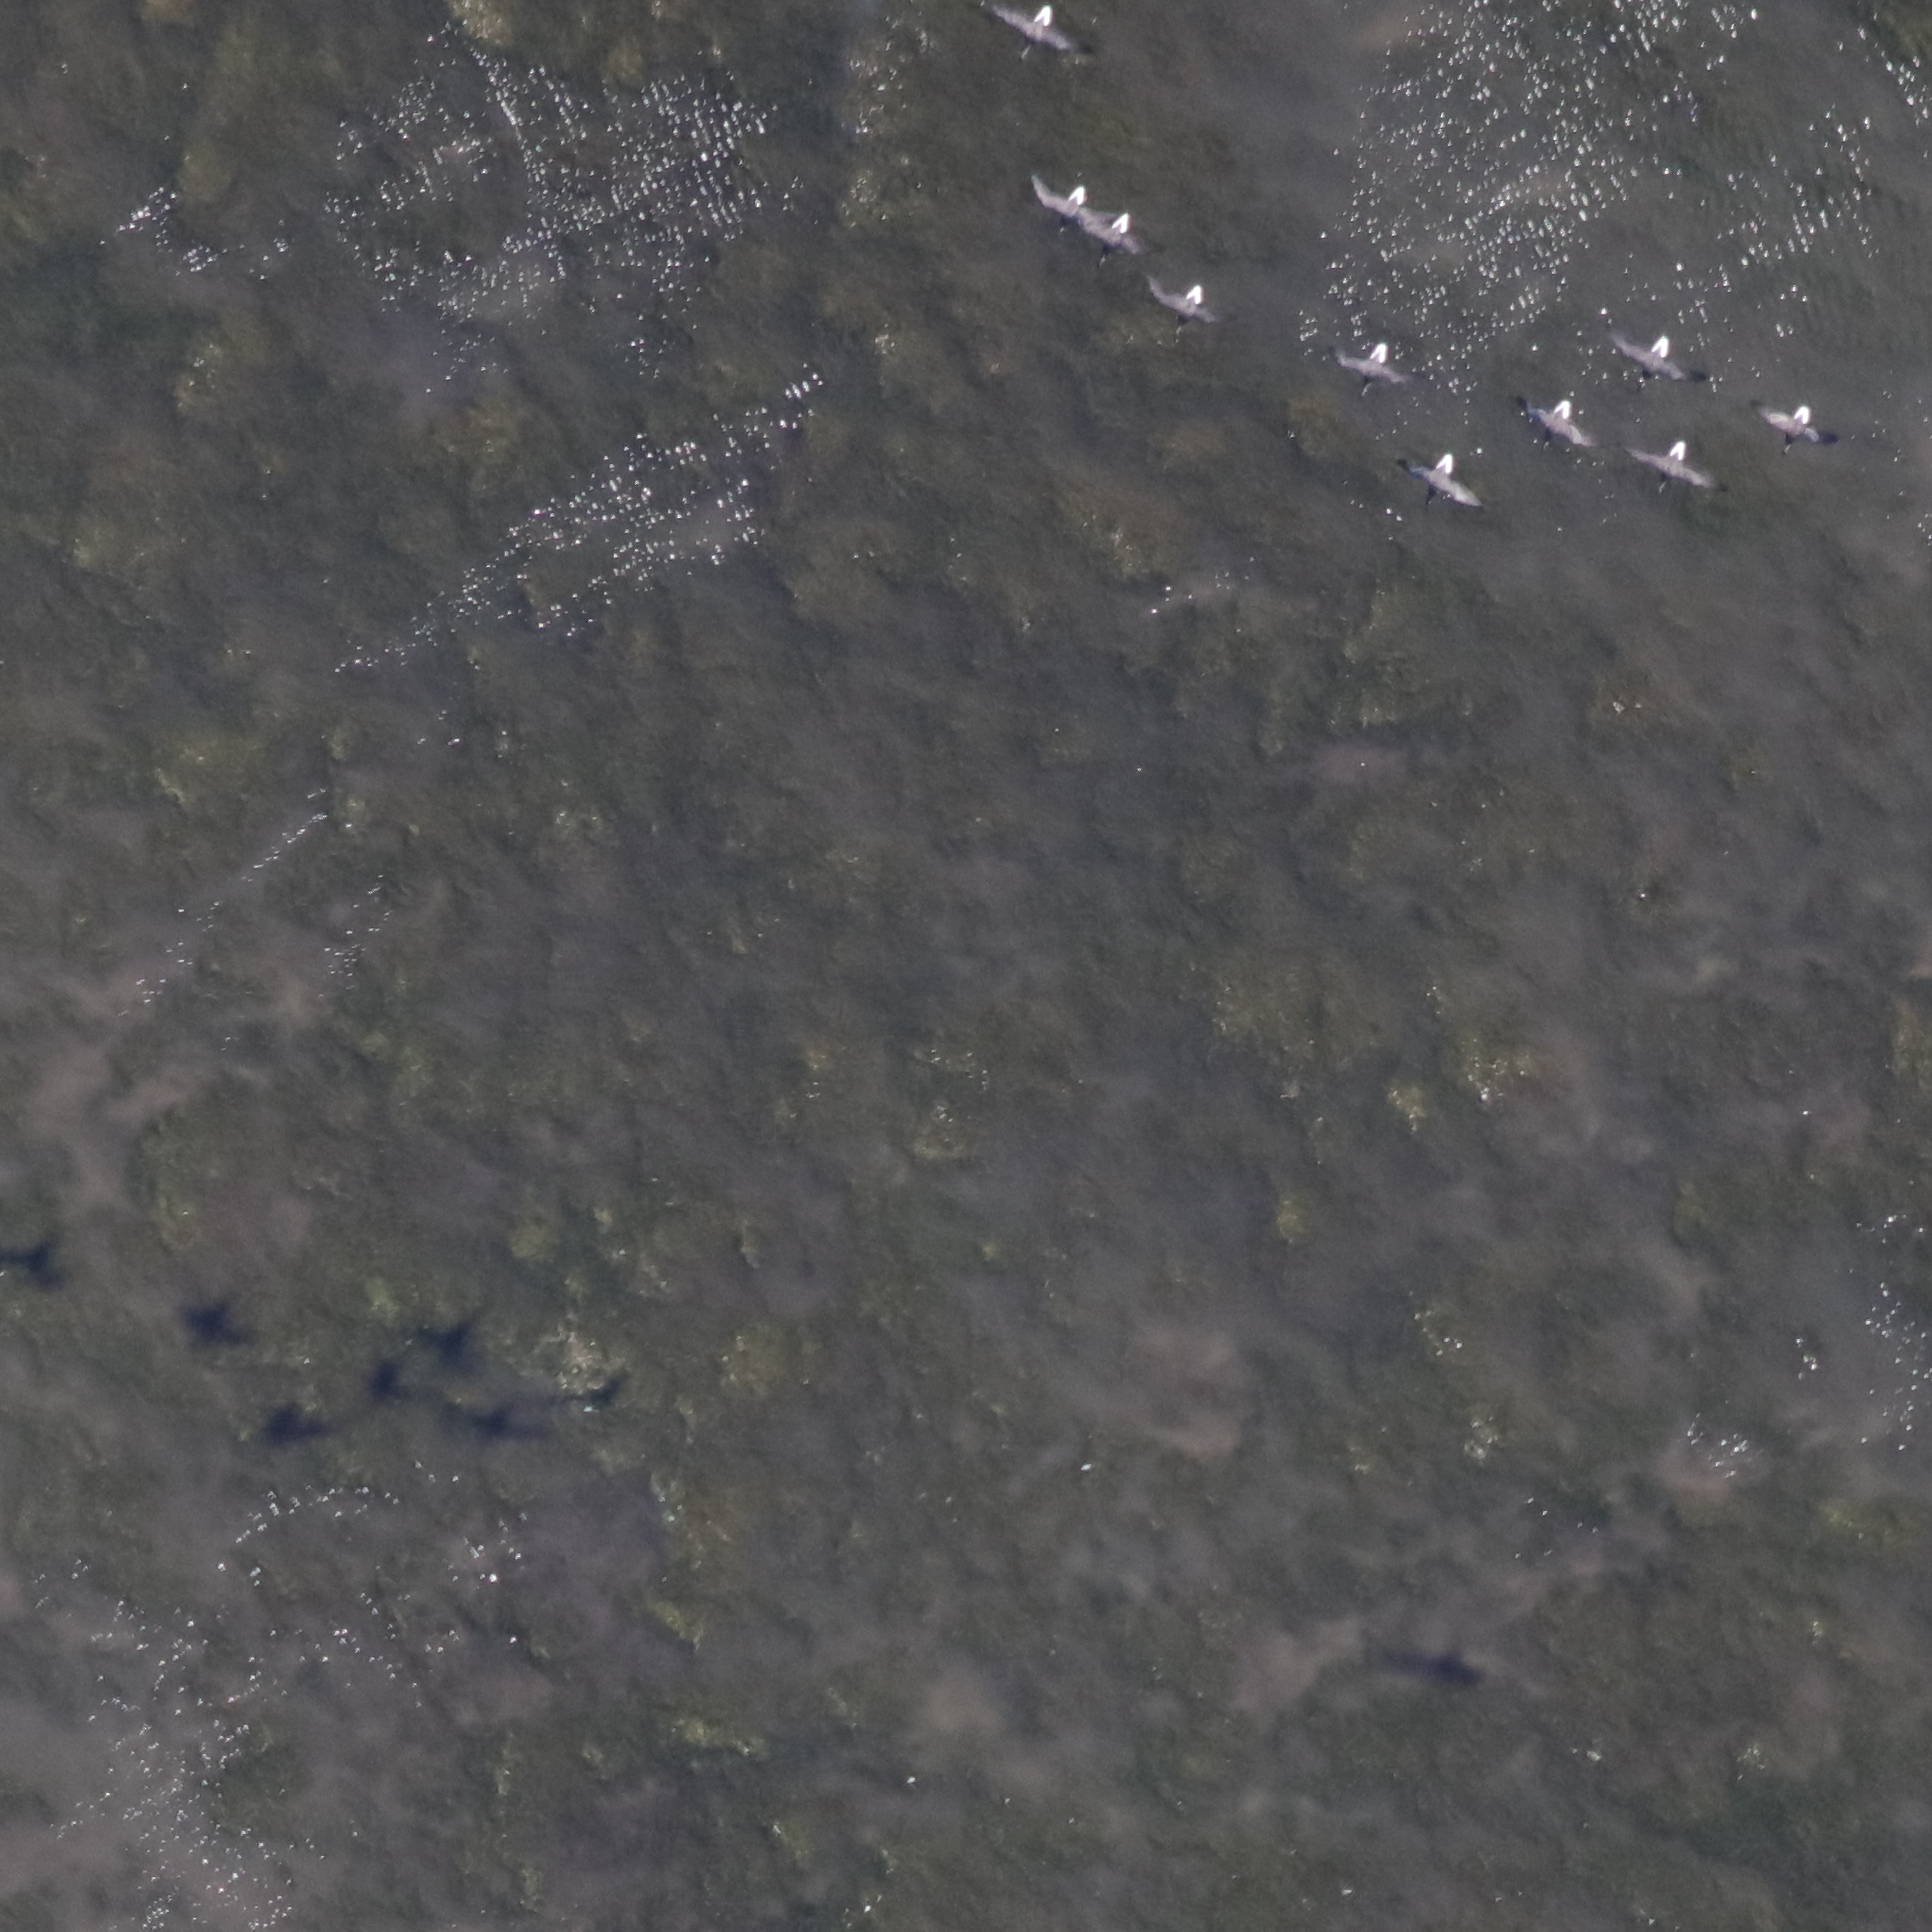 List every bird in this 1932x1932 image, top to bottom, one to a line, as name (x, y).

brant (1039, 44)
brant (1075, 203)
brant (1124, 243)
brant (1181, 313)
brant (1372, 358)
brant (1655, 358)
brant (1552, 422)
brant (1783, 434)
brant (1671, 461)
brant (1441, 487)